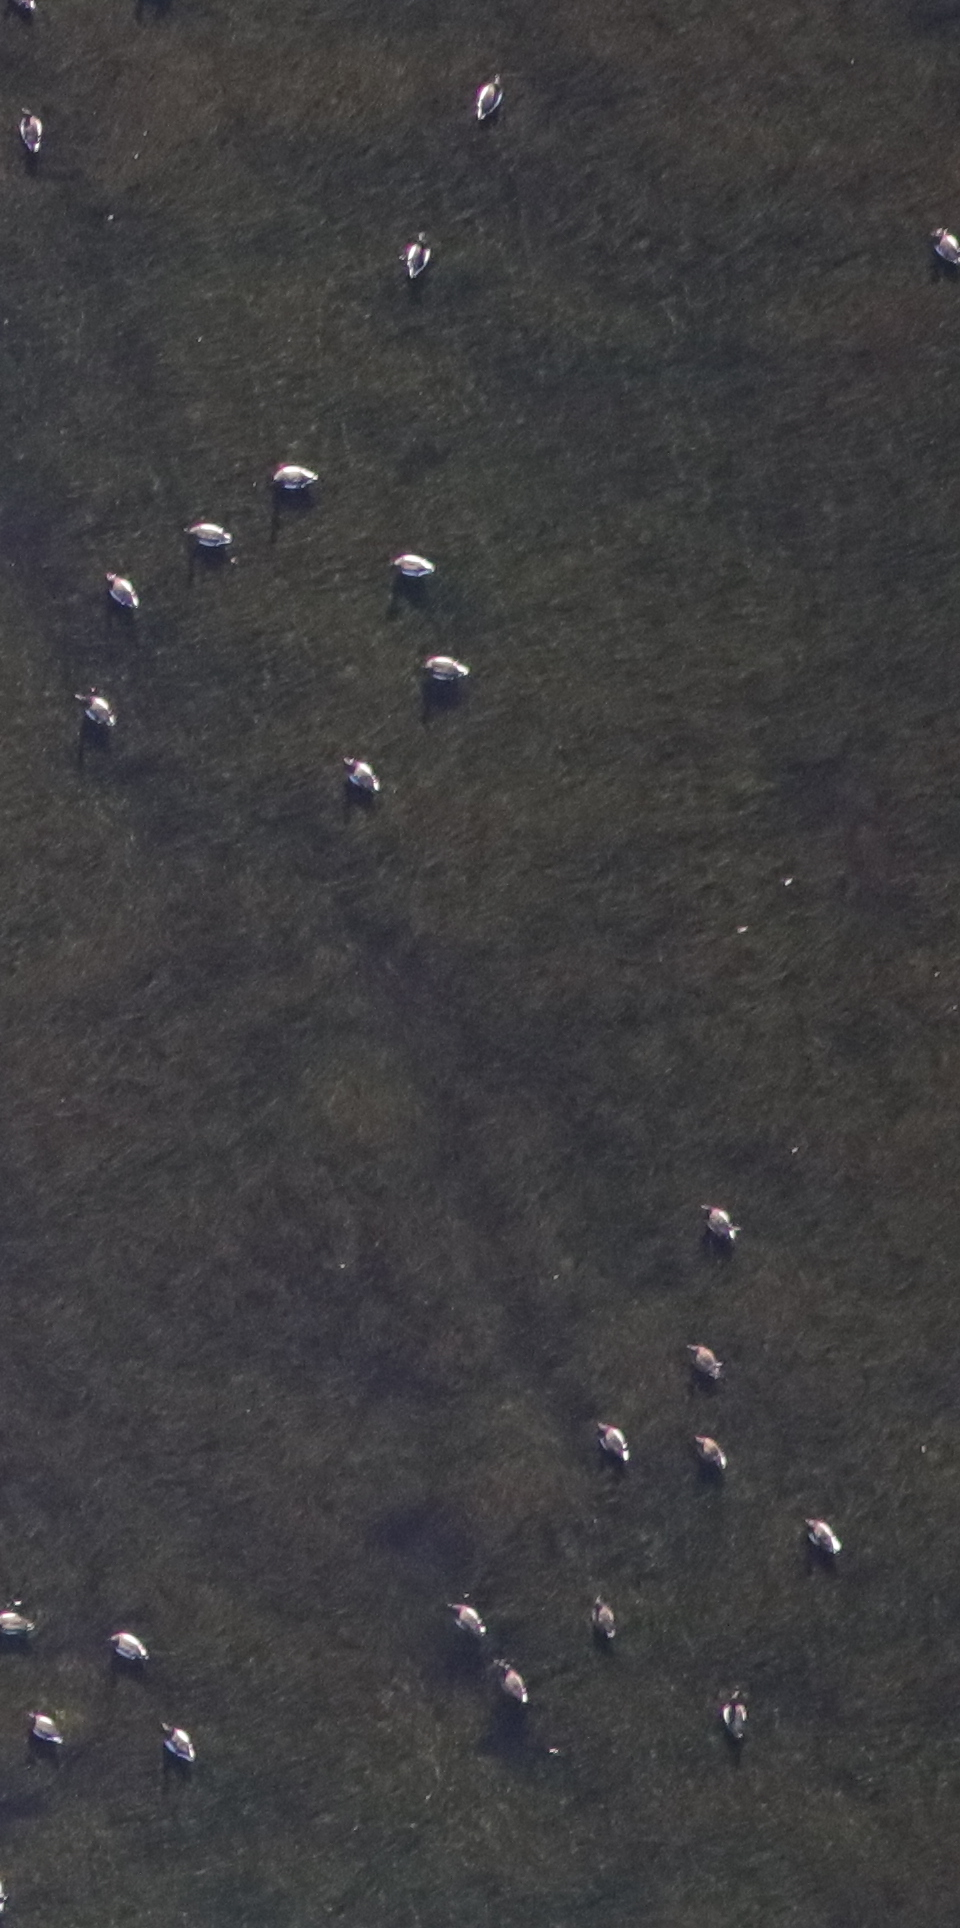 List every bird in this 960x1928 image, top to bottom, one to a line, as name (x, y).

brant (489, 100)
brant (31, 132)
brant (946, 242)
brant (418, 258)
brant (293, 477)
brant (207, 535)
brant (410, 565)
brant (121, 592)
brant (444, 670)
brant (98, 709)
brant (363, 776)
brant (718, 1221)
brant (705, 1361)
brant (612, 1440)
brant (709, 1449)
brant (822, 1535)
brant (605, 1615)
brant (467, 1616)
brant (13, 1620)
brant (128, 1646)
brant (512, 1682)
brant (735, 1714)
brant (46, 1727)
brant (179, 1741)